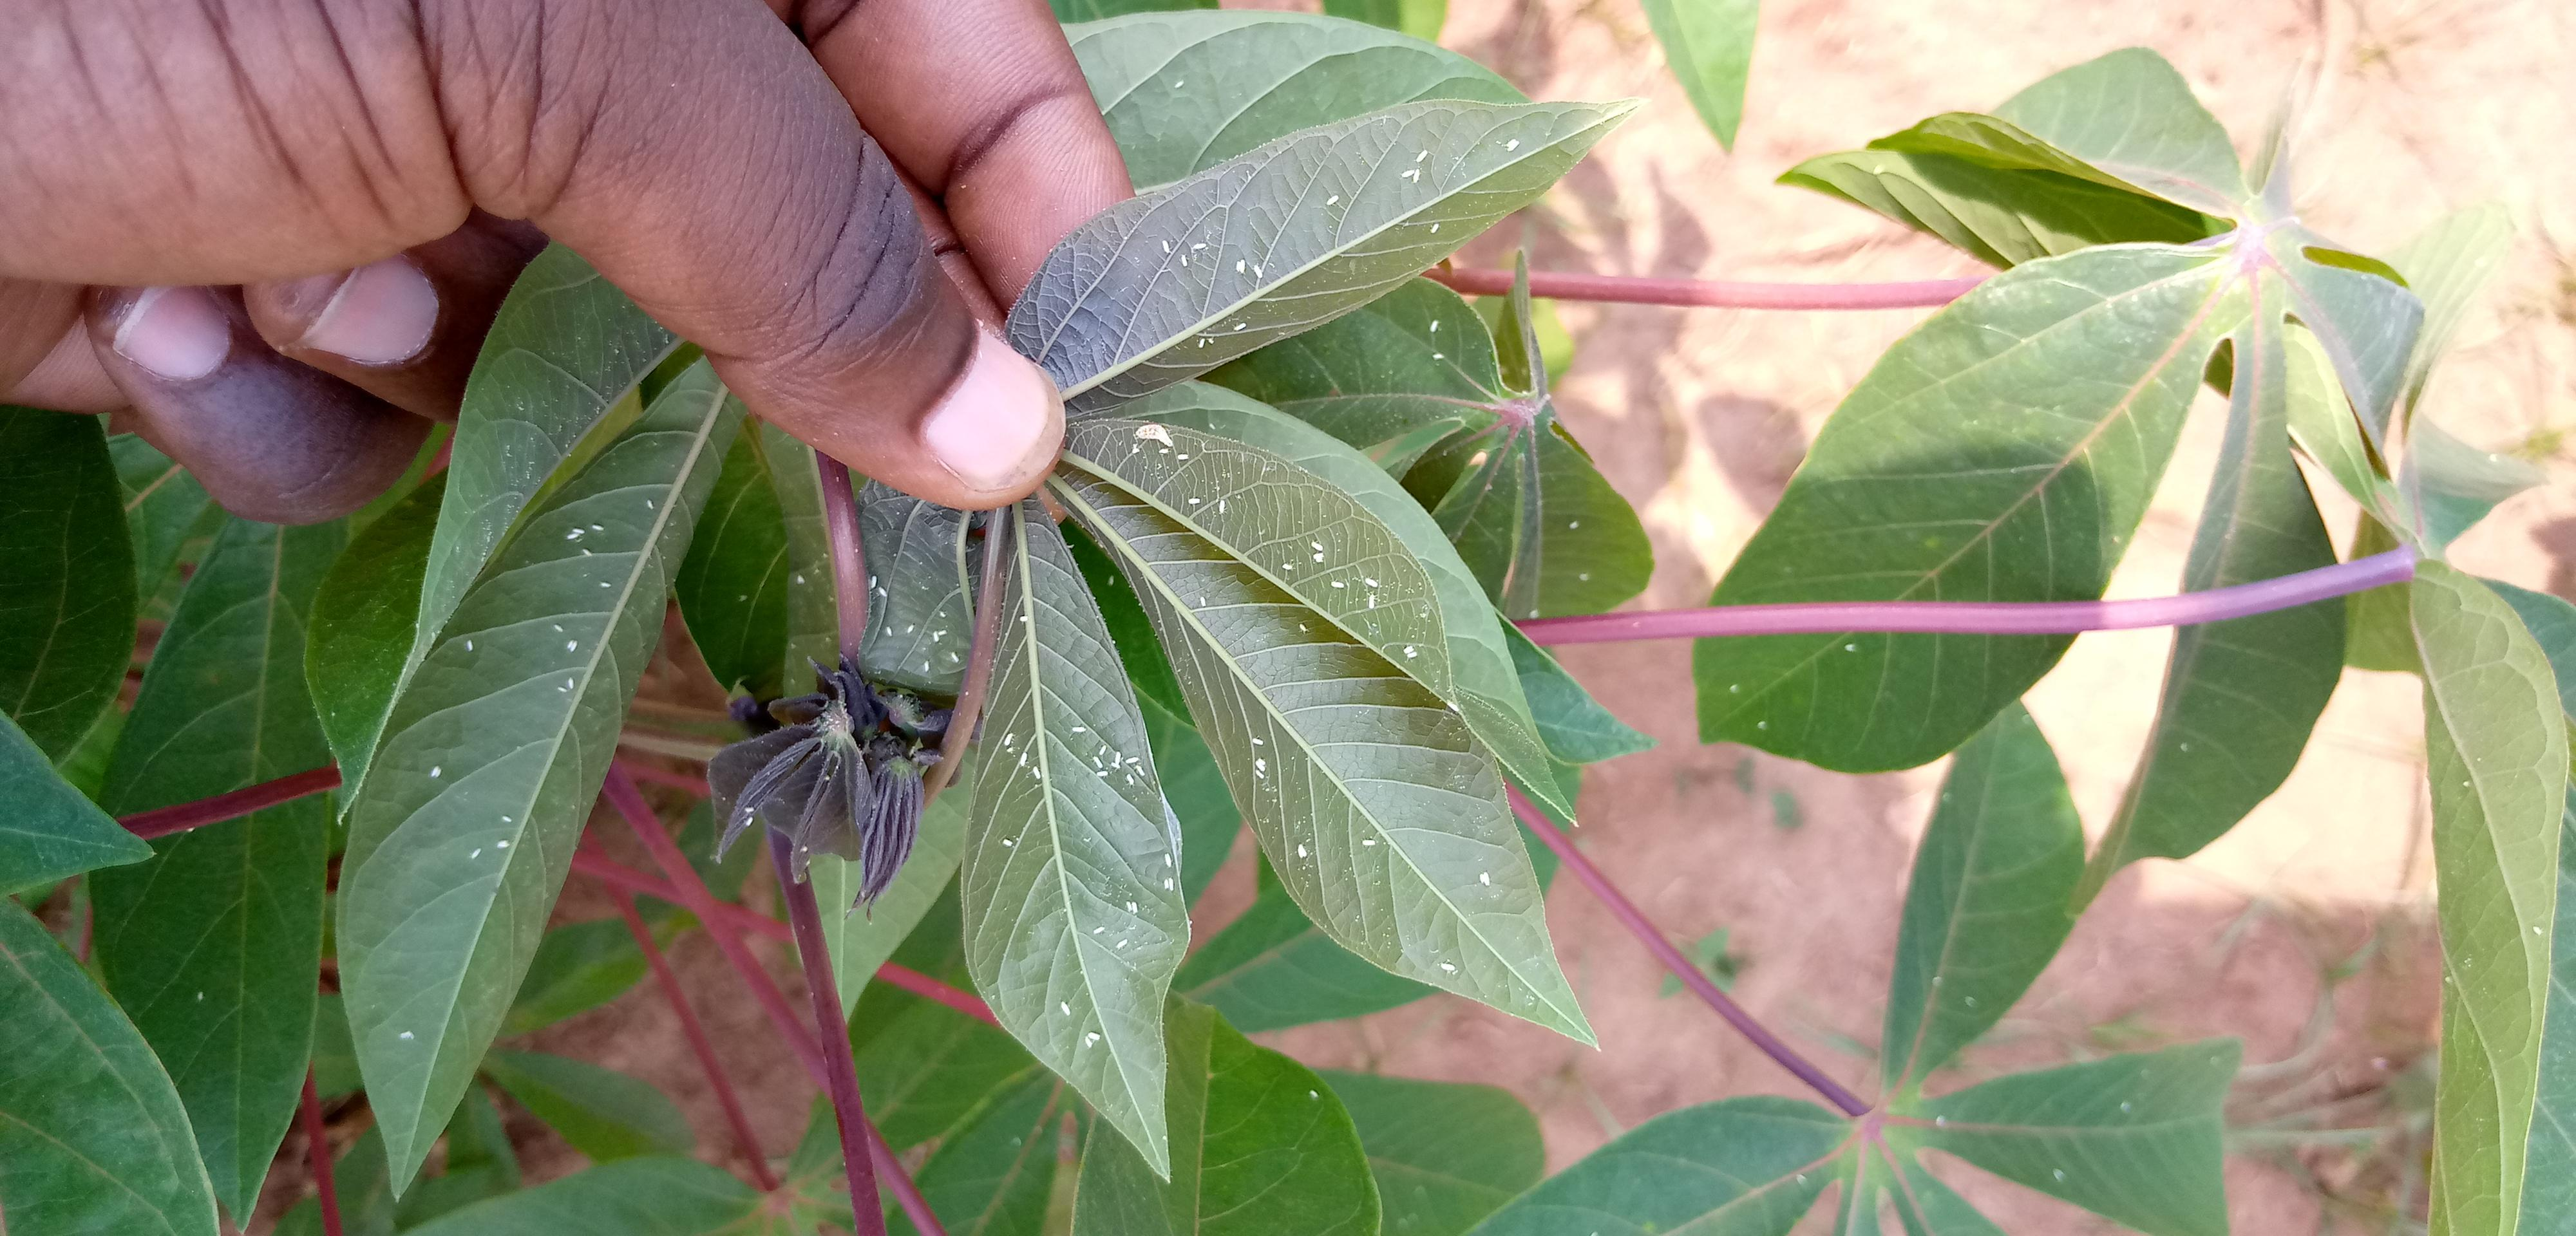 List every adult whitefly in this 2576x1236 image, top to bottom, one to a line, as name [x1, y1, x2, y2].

whitefly [1172, 77, 1188, 90]
whitefly [1506, 138, 1517, 147]
whitefly [1508, 140, 1520, 153]
whitefly [1414, 147, 1429, 164]
whitefly [1414, 167, 1421, 183]
whitefly [1400, 168, 1415, 178]
whitefly [1325, 192, 1344, 207]
whitefly [1429, 222, 1442, 235]
whitefly [1160, 236, 1173, 256]
whitefly [1192, 241, 1207, 250]
whitefly [1180, 252, 1189, 268]
whitefly [1240, 258, 1247, 274]
whitefly [1236, 259, 1240, 272]
whitefly [1253, 263, 1264, 279]
whitefly [1428, 317, 1441, 335]
whitefly [1231, 321, 1252, 332]
whitefly [1206, 335, 1217, 346]
whitefly [1197, 335, 1206, 350]
whitefly [1430, 351, 1446, 362]
whitefly [1130, 441, 1142, 455]
whitefly [1157, 447, 1170, 456]
whitefly [1176, 452, 1191, 463]
whitefly [646, 496, 658, 510]
whitefly [1186, 496, 1201, 505]
whitefly [1217, 498, 1227, 516]
whitefly [1567, 520, 1582, 530]
whitefly [590, 521, 605, 534]
whitefly [571, 526, 585, 536]
whitefly [566, 532, 582, 540]
whitefly [1309, 539, 1323, 552]
whitefly [579, 545, 595, 559]
whitefly [1312, 550, 1325, 557]
whitefly [1314, 557, 1325, 564]
whitefly [1281, 561, 1294, 571]
whitefly [795, 572, 808, 585]
whitefly [869, 573, 877, 590]
whitefly [1363, 576, 1379, 588]
whitefly [599, 579, 614, 590]
whitefly [1328, 579, 1347, 590]
whitefly [877, 584, 889, 598]
whitefly [1367, 591, 1376, 610]
whitefly [1199, 595, 1209, 608]
whitefly [1528, 608, 1542, 621]
whitefly [938, 608, 949, 620]
whitefly [1018, 613, 1030, 623]
whitefly [905, 621, 916, 636]
whitefly [553, 622, 565, 633]
whitefly [885, 622, 894, 637]
whitefly [1297, 622, 1311, 635]
whitefly [938, 628, 949, 636]
whitefly [932, 628, 941, 644]
whitefly [464, 637, 475, 653]
whitefly [566, 638, 580, 653]
whitefly [1842, 642, 1855, 655]
whitefly [1402, 644, 1415, 654]
whitefly [949, 650, 961, 666]
whitefly [1407, 650, 1419, 660]
whitefly [922, 659, 932, 673]
whitefly [567, 675, 576, 691]
whitefly [1727, 684, 1739, 695]
whitefly [556, 684, 568, 693]
whitefly [1443, 698, 1461, 714]
whitefly [1755, 719, 1770, 731]
whitefly [1072, 724, 1088, 734]
whitefly [1003, 730, 1015, 747]
whitefly [1250, 736, 1267, 747]
whitefly [1097, 742, 1111, 756]
whitefly [1019, 748, 1028, 770]
whitefly [1113, 749, 1124, 763]
whitefly [1123, 754, 1140, 763]
whitefly [1091, 754, 1105, 770]
whitefly [1258, 757, 1267, 765]
whitefly [1255, 760, 1267, 772]
whitefly [1108, 762, 1122, 770]
whitefly [1134, 762, 1149, 777]
whitefly [1031, 763, 1045, 782]
whitefly [430, 764, 444, 780]
whitefly [1094, 769, 1110, 778]
whitefly [1255, 769, 1265, 780]
whitefly [1125, 771, 1137, 787]
whitefly [500, 813, 515, 824]
whitefly [1360, 836, 1377, 847]
whitefly [1000, 837, 1015, 848]
whitefly [495, 838, 513, 851]
whitefly [1296, 843, 1309, 859]
whitefly [469, 847, 482, 861]
whitefly [1162, 850, 1174, 868]
whitefly [1484, 870, 1492, 887]
whitefly [1479, 872, 1484, 883]
whitefly [1132, 898, 1140, 916]
whitefly [1124, 899, 1133, 915]
whitefly [1090, 924, 1108, 936]
whitefly [1113, 935, 1130, 951]
whitefly [1439, 959, 1455, 972]
whitefly [194, 989, 207, 1004]
whitefly [1059, 998, 1074, 1017]
whitefly [398, 1027, 415, 1042]
whitefly [1086, 1029, 1103, 1042]
whitefly [1084, 1035, 1094, 1049]